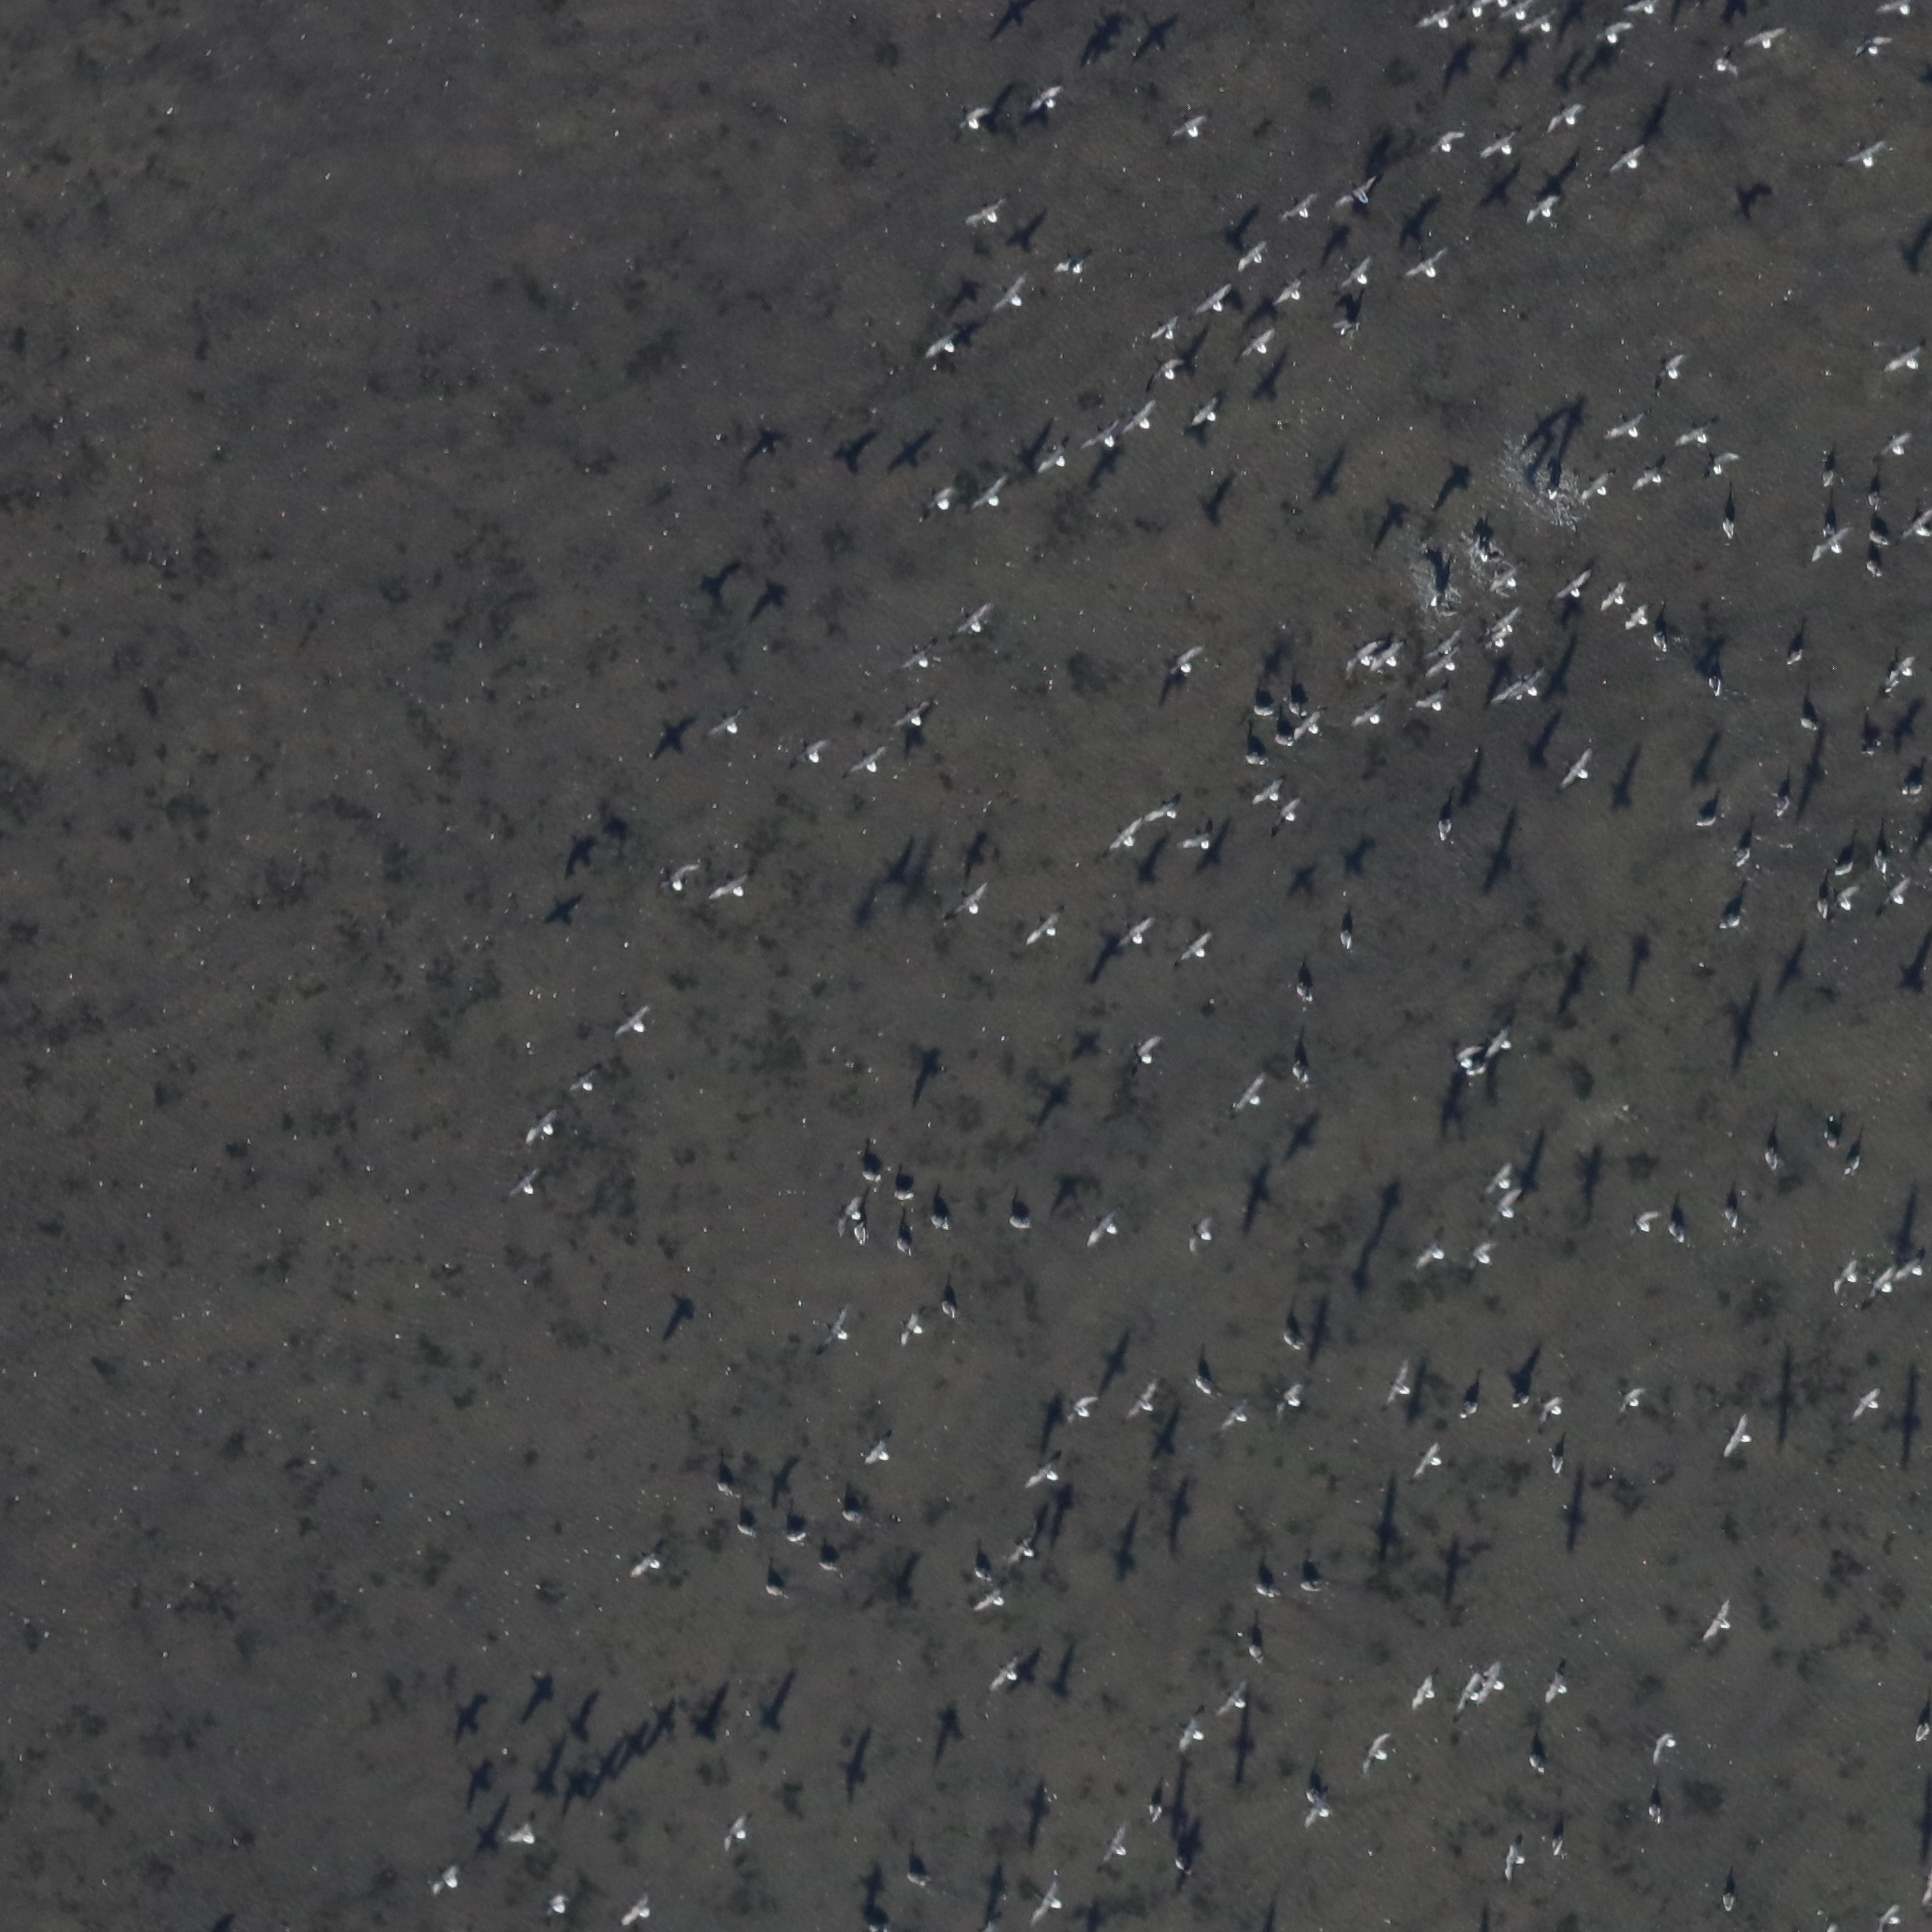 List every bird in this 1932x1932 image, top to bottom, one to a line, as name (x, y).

brant (1898, 0)
brant (1476, 11)
brant (1520, 13)
brant (1444, 20)
brant (1541, 28)
brant (1766, 40)
brant (1616, 42)
brant (1869, 48)
brant (1720, 66)
brant (1050, 98)
brant (983, 116)
brant (1563, 118)
brant (1198, 126)
brant (1443, 145)
brant (1503, 147)
brant (1868, 164)
brant (1627, 165)
brant (1363, 191)
brant (1305, 199)
brant (1541, 204)
brant (998, 213)
brant (1251, 251)
brant (1076, 269)
brant (1434, 269)
brant (1355, 274)
brant (1216, 293)
brant (1008, 294)
brant (1286, 295)
brant (1166, 318)
brant (1348, 328)
brant (944, 340)
brant (1268, 343)
brant (1908, 355)
brant (1671, 368)
brant (1174, 370)
brant (1205, 415)
brant (1133, 420)
brant (1635, 426)
brant (1099, 440)
brant (1690, 440)
brant (1901, 446)
brant (1060, 454)
brant (1721, 468)
brant (1659, 477)
brant (1551, 483)
brant (1831, 486)
brant (994, 492)
brant (1602, 492)
brant (935, 494)
brant (1874, 500)
brant (1924, 522)
brant (1829, 531)
brant (1725, 532)
brant (1882, 540)
brant (1829, 549)
brant (1493, 552)
brant (1874, 567)
brant (1513, 580)
brant (1572, 585)
brant (1612, 599)
brant (1437, 601)
brant (975, 619)
brant (1513, 621)
brant (1643, 625)
brant (1661, 641)
brant (1440, 647)
brant (1497, 647)
brant (1188, 653)
brant (1791, 655)
brant (924, 659)
brant (1362, 660)
brant (1386, 661)
brant (1905, 667)
brant (1452, 671)
brant (1530, 682)
brant (1715, 683)
brant (1893, 684)
brant (1510, 696)
brant (1432, 703)
brant (1303, 705)
brant (736, 712)
brant (1262, 712)
brant (1373, 714)
brant (923, 722)
brant (1808, 724)
brant (1315, 725)
brant (1282, 740)
brant (1871, 748)
brant (819, 755)
brant (1255, 758)
brant (884, 763)
brant (1583, 765)
brant (1913, 788)
brant (1263, 790)
brant (1781, 805)
brant (1285, 811)
brant (1169, 815)
brant (1706, 821)
brant (1445, 827)
brant (1130, 838)
brant (1202, 840)
brant (1739, 856)
brant (1881, 858)
brant (1836, 865)
brant (677, 872)
brant (734, 886)
brant (968, 892)
brant (1840, 893)
brant (1898, 898)
brant (1821, 912)
brant (1732, 918)
brant (1043, 927)
brant (1136, 933)
brant (1345, 938)
brant (1199, 954)
brant (1303, 991)
brant (634, 1018)
brant (1144, 1040)
brant (1507, 1041)
brant (1463, 1053)
brant (1480, 1067)
brant (1300, 1072)
brant (588, 1086)
brant (1258, 1103)
brant (549, 1118)
brant (1831, 1139)
brant (1771, 1158)
brant (1860, 1164)
brant (532, 1176)
brant (872, 1179)
brant (1505, 1184)
brant (903, 1193)
brant (858, 1208)
brant (1508, 1214)
brant (1732, 1214)
brant (942, 1217)
brant (1020, 1222)
brant (1648, 1223)
brant (859, 1227)
brant (1109, 1228)
brant (1203, 1236)
brant (1687, 1239)
brant (903, 1245)
brant (1497, 1249)
brant (1439, 1266)
brant (1919, 1271)
brant (1835, 1276)
brant (1888, 1285)
brant (948, 1308)
brant (915, 1329)
brant (838, 1330)
brant (1290, 1339)
brant (1204, 1384)
brant (1397, 1385)
brant (1521, 1398)
brant (1635, 1398)
brant (1557, 1400)
brant (1144, 1401)
brant (1297, 1401)
brant (1082, 1407)
brant (1468, 1408)
brant (1870, 1409)
brant (1249, 1415)
brant (1748, 1432)
brant (878, 1443)
brant (1424, 1462)
brant (1557, 1462)
brant (1043, 1468)
brant (735, 1491)
brant (851, 1514)
brant (796, 1535)
brant (749, 1542)
brant (1028, 1561)
brant (647, 1564)
brant (827, 1569)
brant (982, 1572)
brant (1310, 1584)
brant (1265, 1589)
brant (772, 1593)
brant (989, 1609)
brant (1724, 1623)
brant (1256, 1652)
brant (1003, 1678)
brant (1549, 1684)
brant (1508, 1687)
brant (1423, 1690)
brant (1482, 1692)
brant (1245, 1704)
brant (1203, 1722)
brant (1924, 1729)
brant (1670, 1742)
brant (1384, 1750)
brant (1535, 1761)
brant (1314, 1805)
brant (1316, 1809)
brant (1154, 1810)
brant (1655, 1812)
brant (514, 1825)
brant (735, 1829)
brant (1558, 1843)
brant (1105, 1844)
brant (1512, 1856)
brant (1182, 1865)
brant (917, 1877)
brant (1931, 1883)
brant (455, 1886)
brant (550, 1897)
brant (1041, 1898)
brant (1729, 1899)
brant (645, 1914)
brant (1892, 1930)